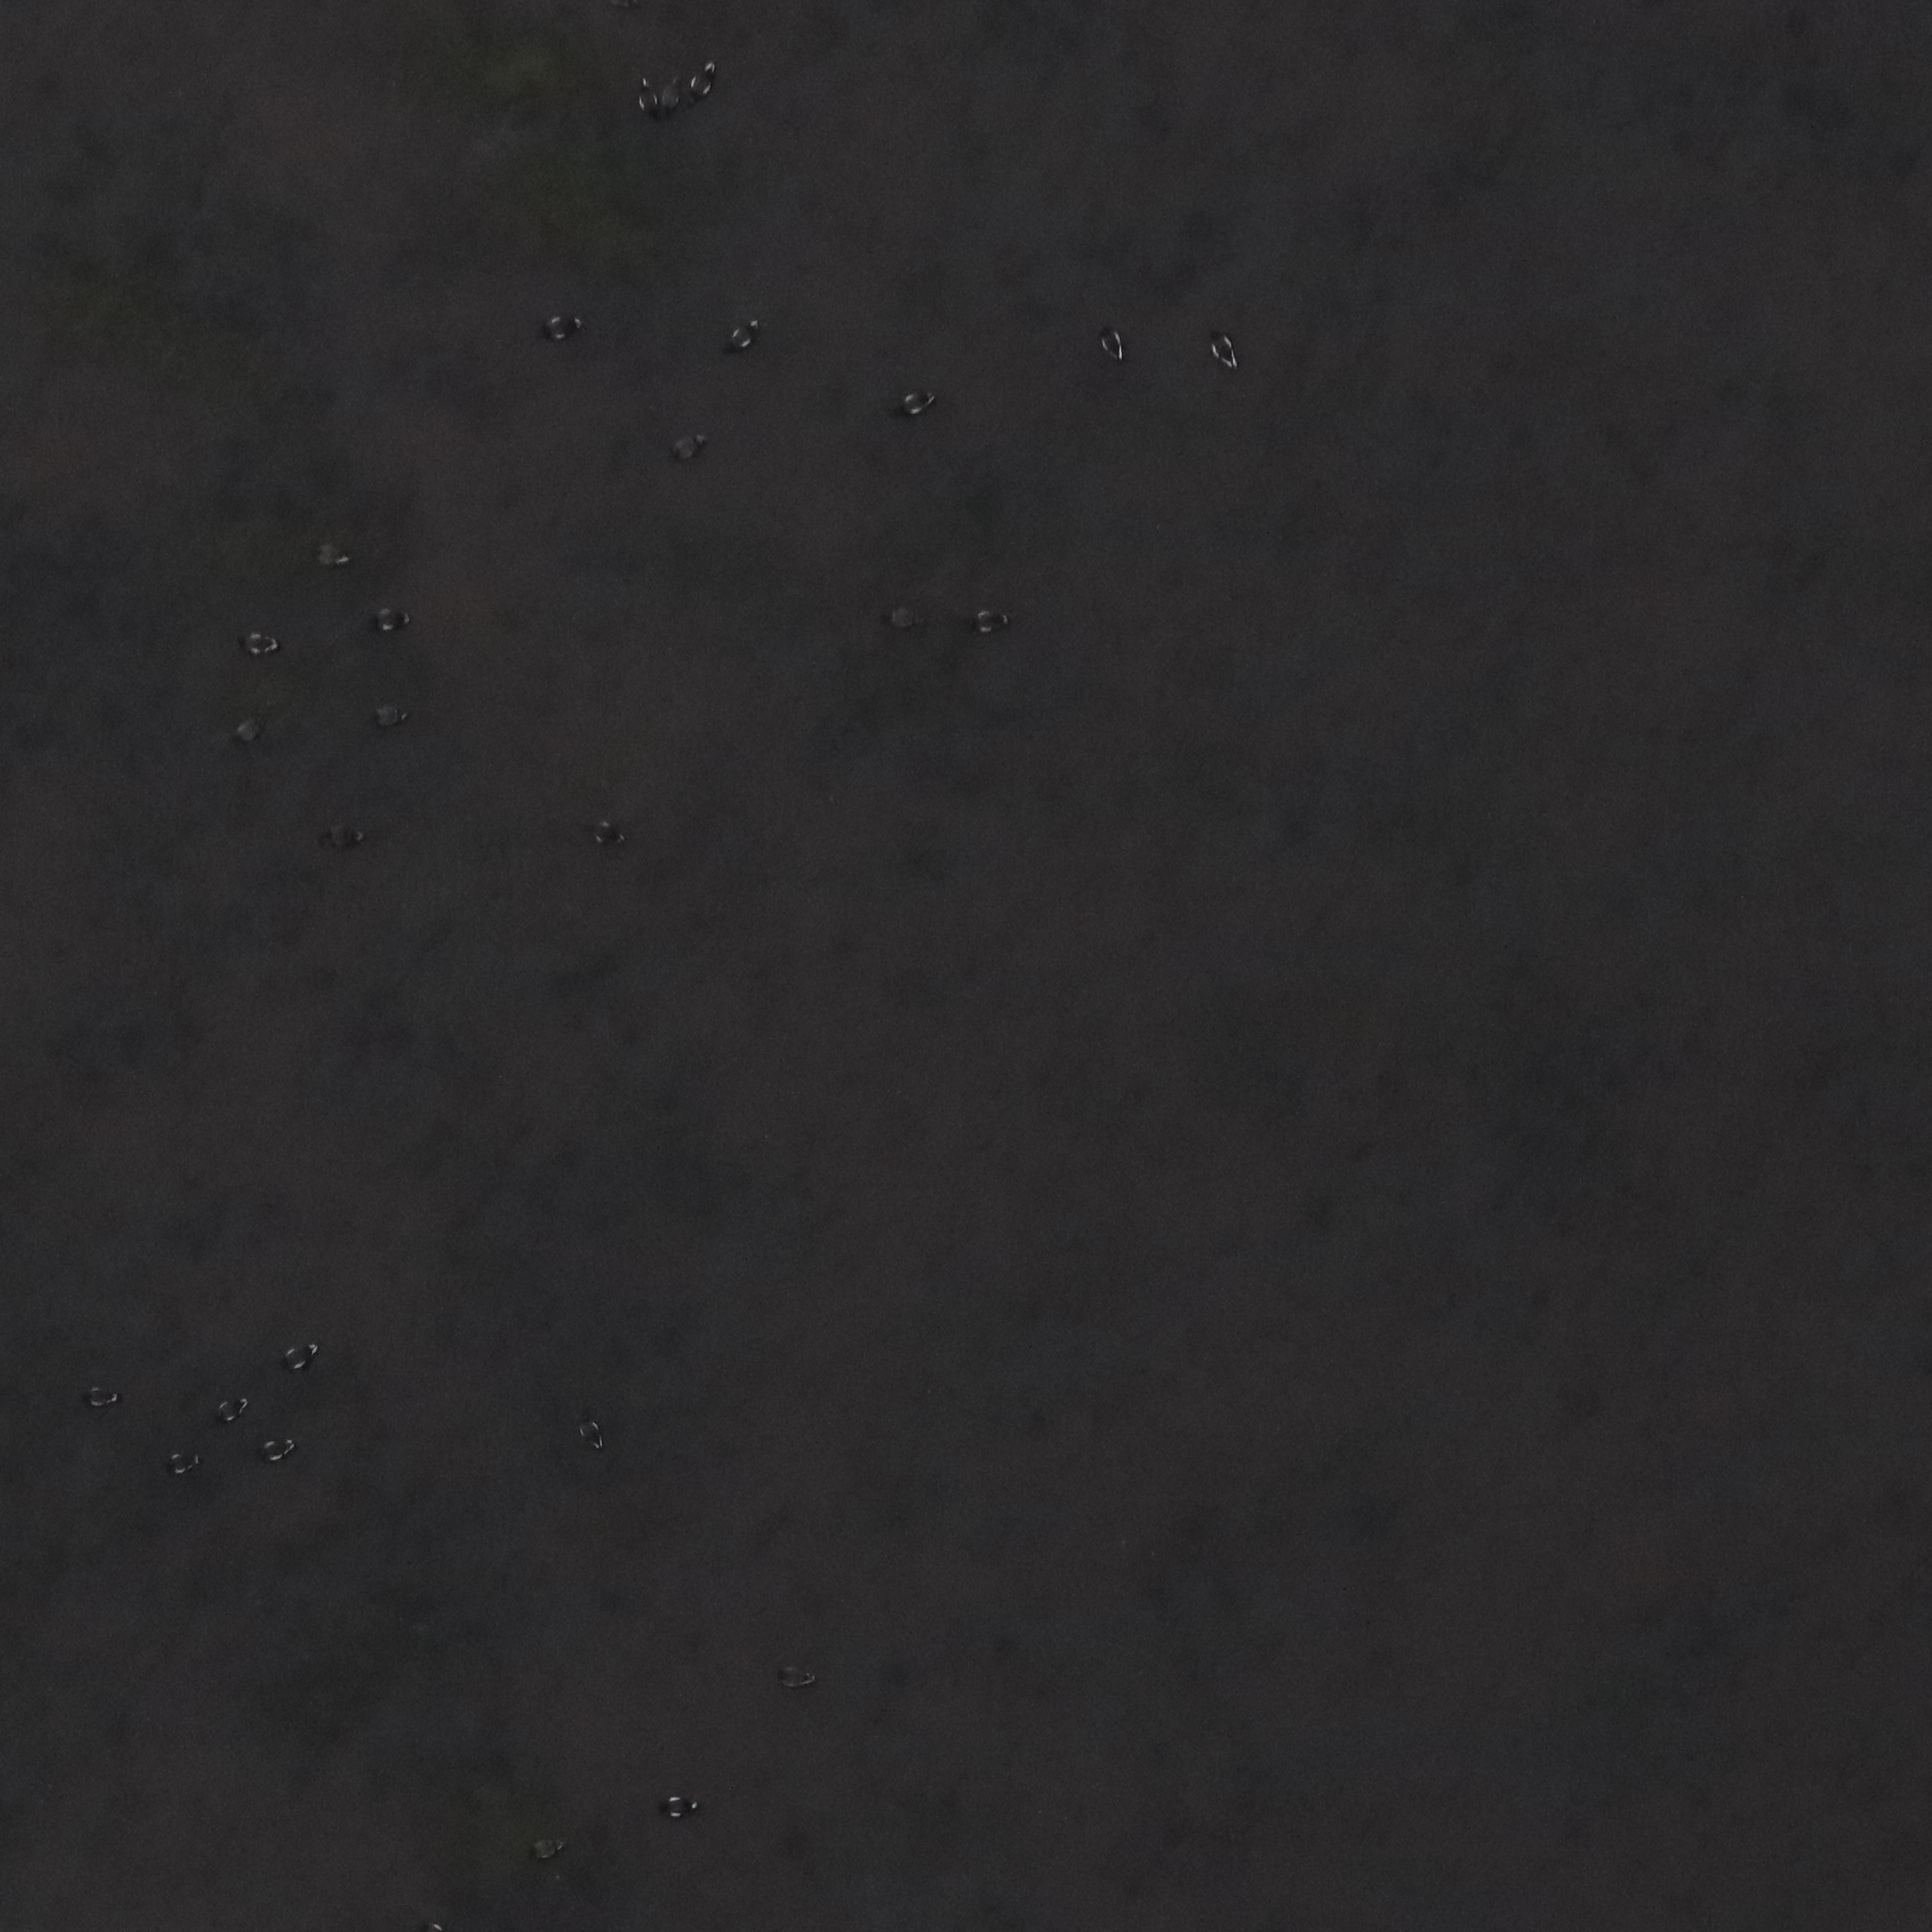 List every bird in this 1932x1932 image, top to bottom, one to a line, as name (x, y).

brant (619, 0)
brant (704, 82)
brant (650, 99)
brant (672, 101)
brant (562, 328)
brant (744, 336)
brant (1113, 343)
brant (1224, 350)
brant (916, 403)
brant (684, 448)
brant (335, 557)
brant (900, 618)
brant (390, 620)
brant (989, 621)
brant (259, 644)
brant (383, 715)
brant (249, 729)
brant (606, 828)
brant (345, 833)
brant (300, 1360)
brant (95, 1396)
brant (230, 1410)
brant (586, 1434)
brant (278, 1450)
brant (178, 1465)
brant (793, 1677)
brant (679, 1809)
brant (545, 1851)